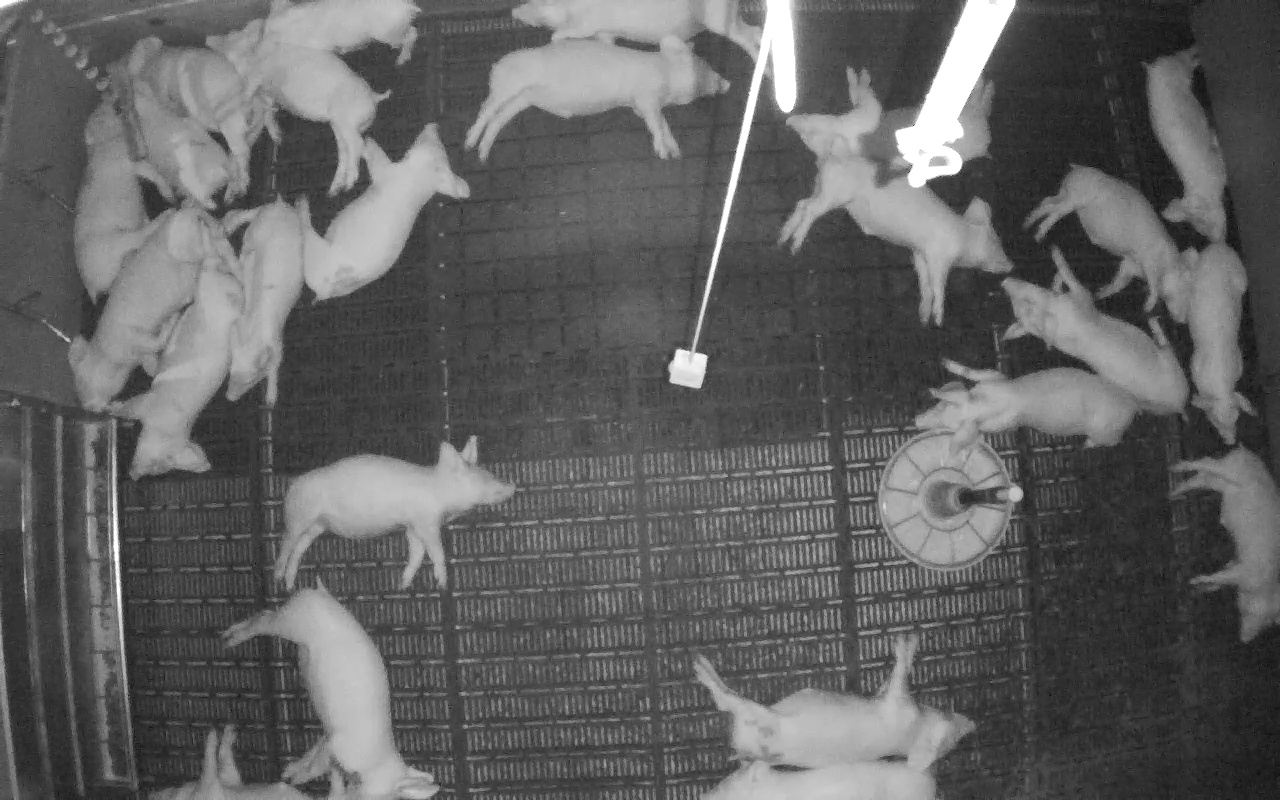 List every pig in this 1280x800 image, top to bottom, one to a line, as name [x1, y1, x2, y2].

pig [511, 0, 780, 82]
pig [252, 2, 424, 67]
pig [202, 16, 393, 198]
pig [464, 34, 732, 166]
pig [103, 35, 266, 208]
pig [1139, 43, 1228, 244]
pig [783, 65, 995, 169]
pig [133, 91, 240, 209]
pig [72, 94, 177, 306]
pig [294, 121, 472, 306]
pig [775, 154, 1015, 332]
pig [1022, 159, 1200, 325]
pig [226, 192, 303, 409]
pig [67, 207, 262, 411]
pig [108, 214, 246, 483]
pig [1000, 241, 1194, 423]
pig [1186, 243, 1257, 445]
pig [911, 352, 1146, 453]
pig [267, 434, 516, 594]
pig [1168, 438, 1279, 647]
pig [215, 573, 439, 799]
pig [688, 633, 980, 769]
pig [146, 721, 345, 799]
pig [695, 757, 938, 799]